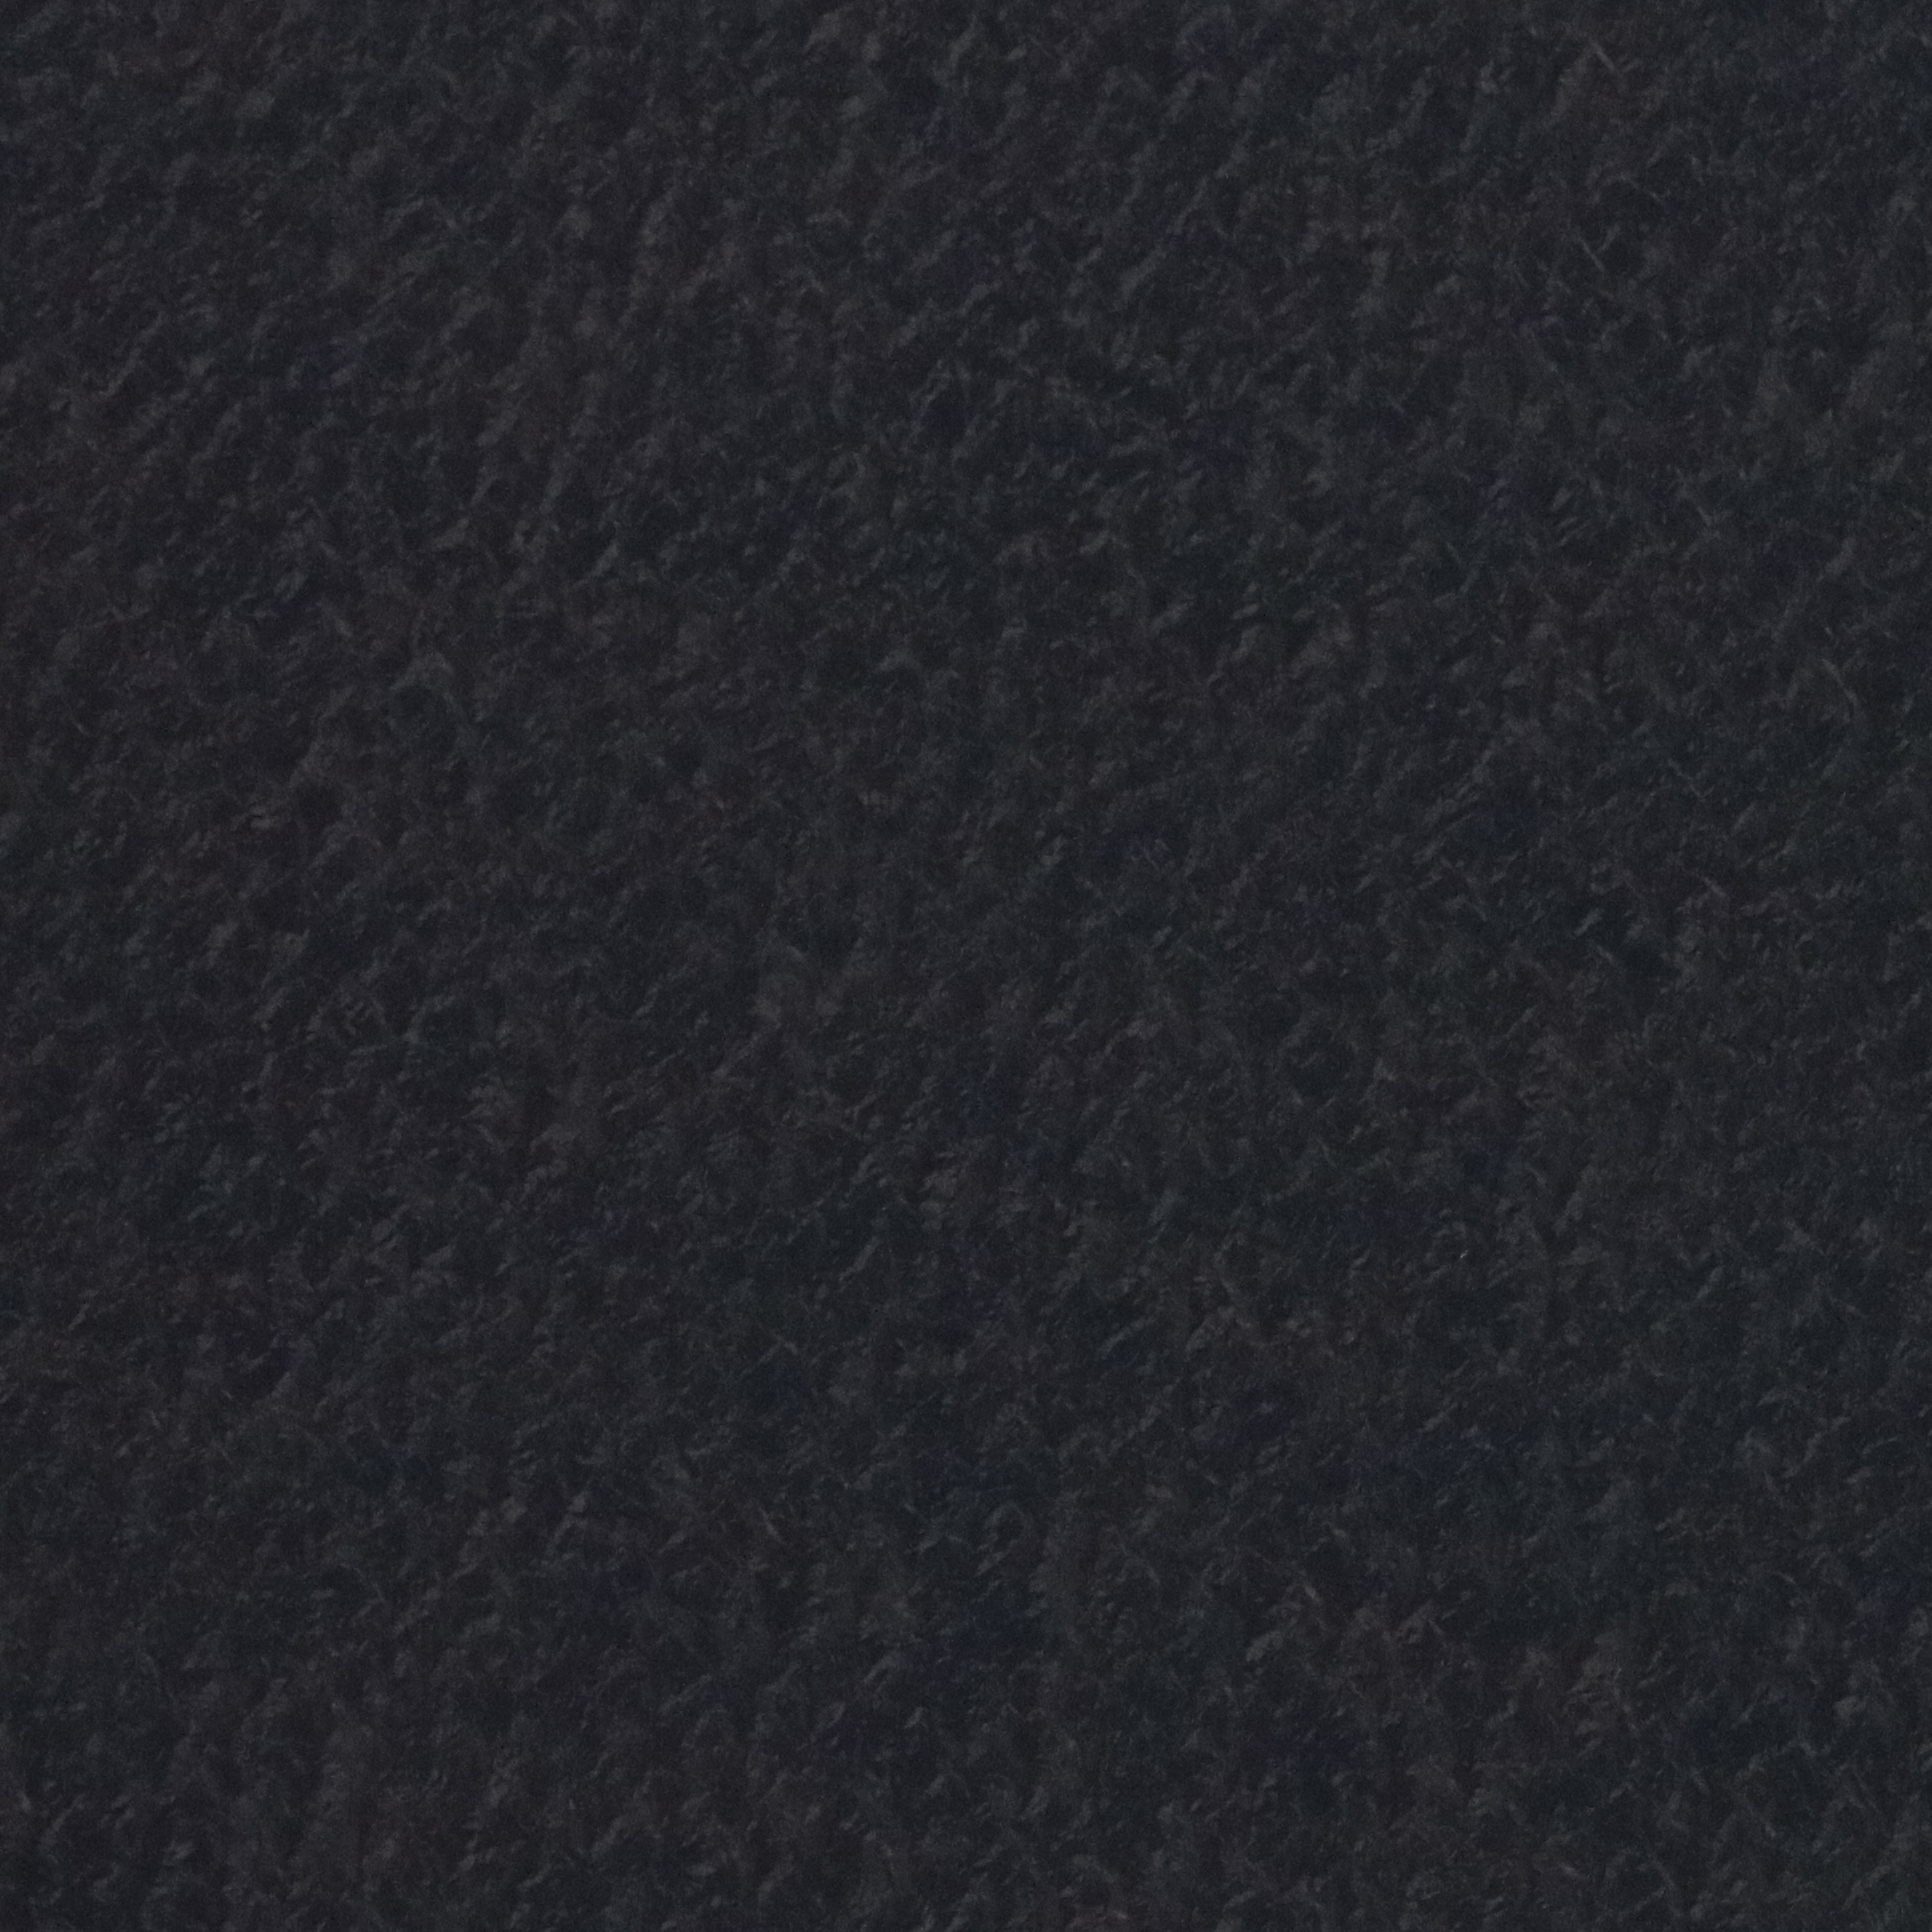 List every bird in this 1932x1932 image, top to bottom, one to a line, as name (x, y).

None